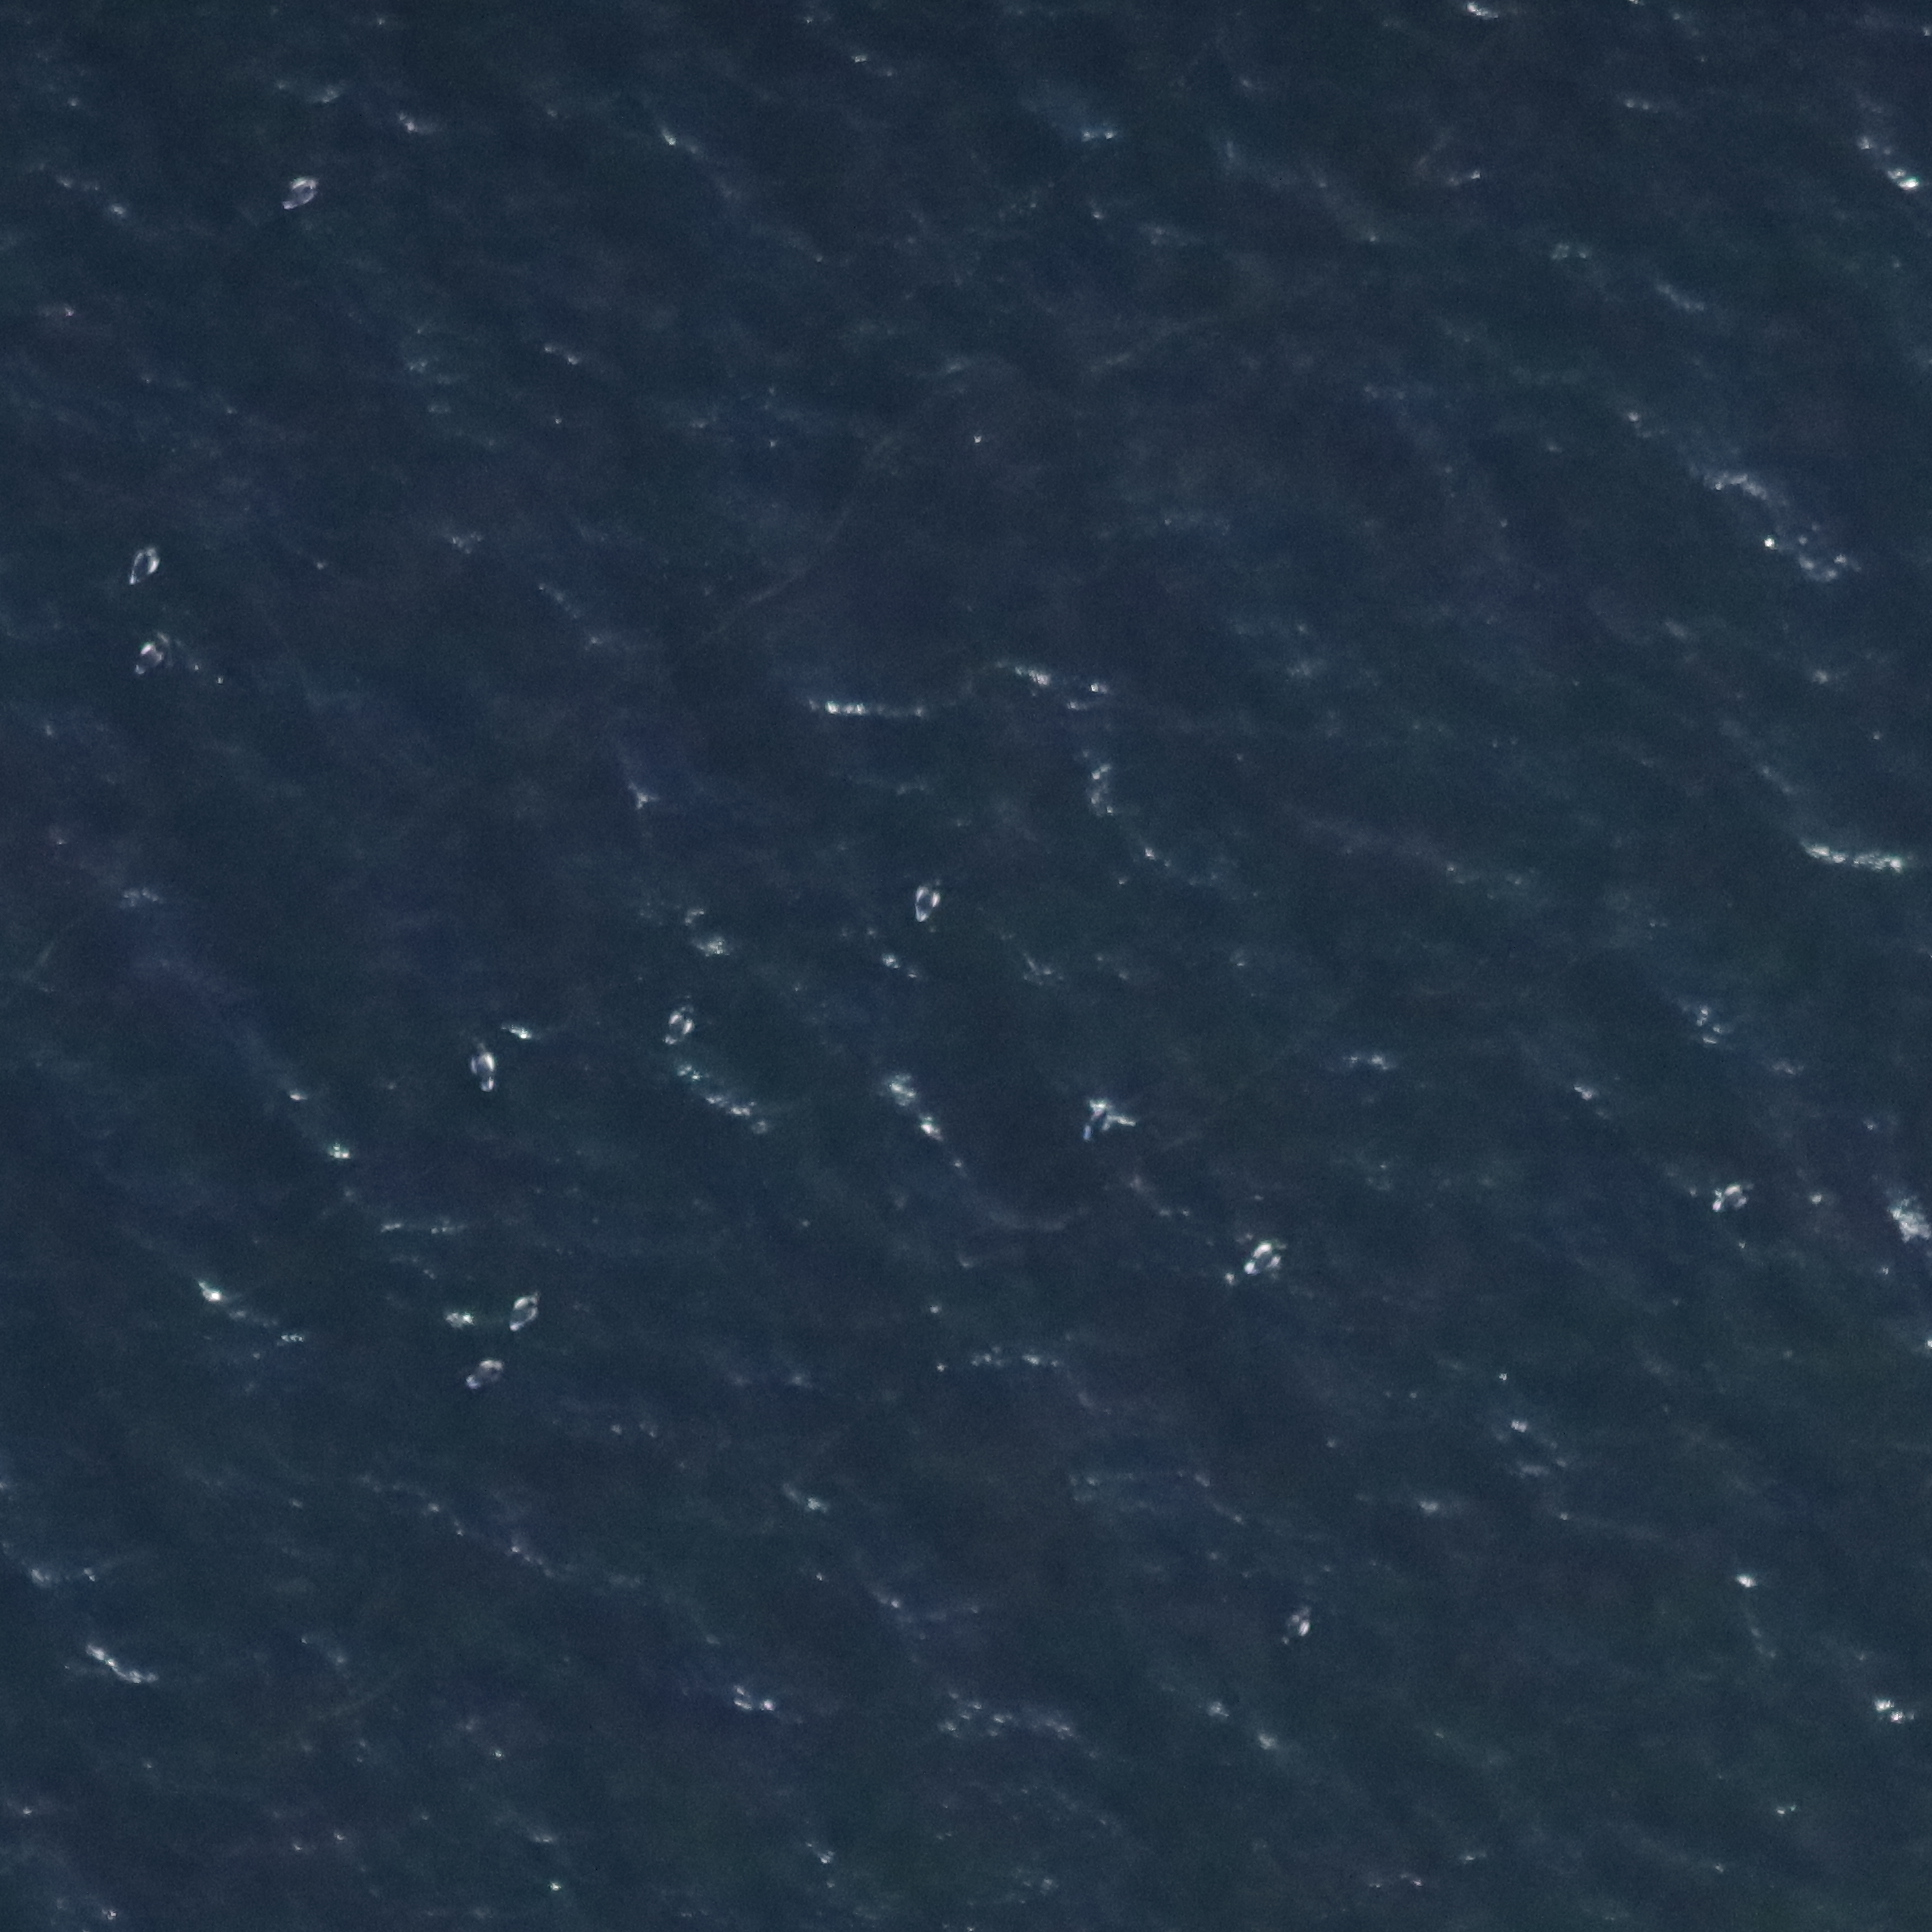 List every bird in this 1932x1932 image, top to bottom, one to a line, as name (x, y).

brant (301, 193)
brant (143, 564)
brant (151, 658)
brant (928, 901)
brant (677, 1024)
brant (484, 1064)
brant (1100, 1125)
brant (1735, 1196)
brant (1262, 1258)
brant (523, 1311)
brant (486, 1376)
brant (1296, 1625)